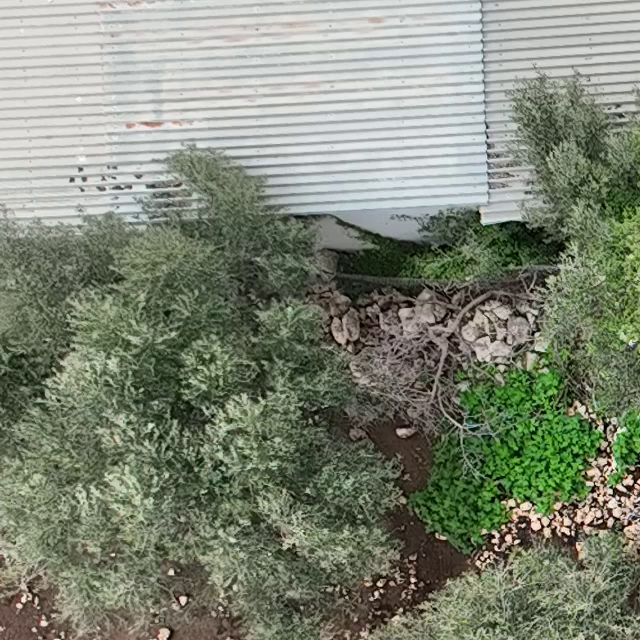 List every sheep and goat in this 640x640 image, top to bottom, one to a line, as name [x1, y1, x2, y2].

None